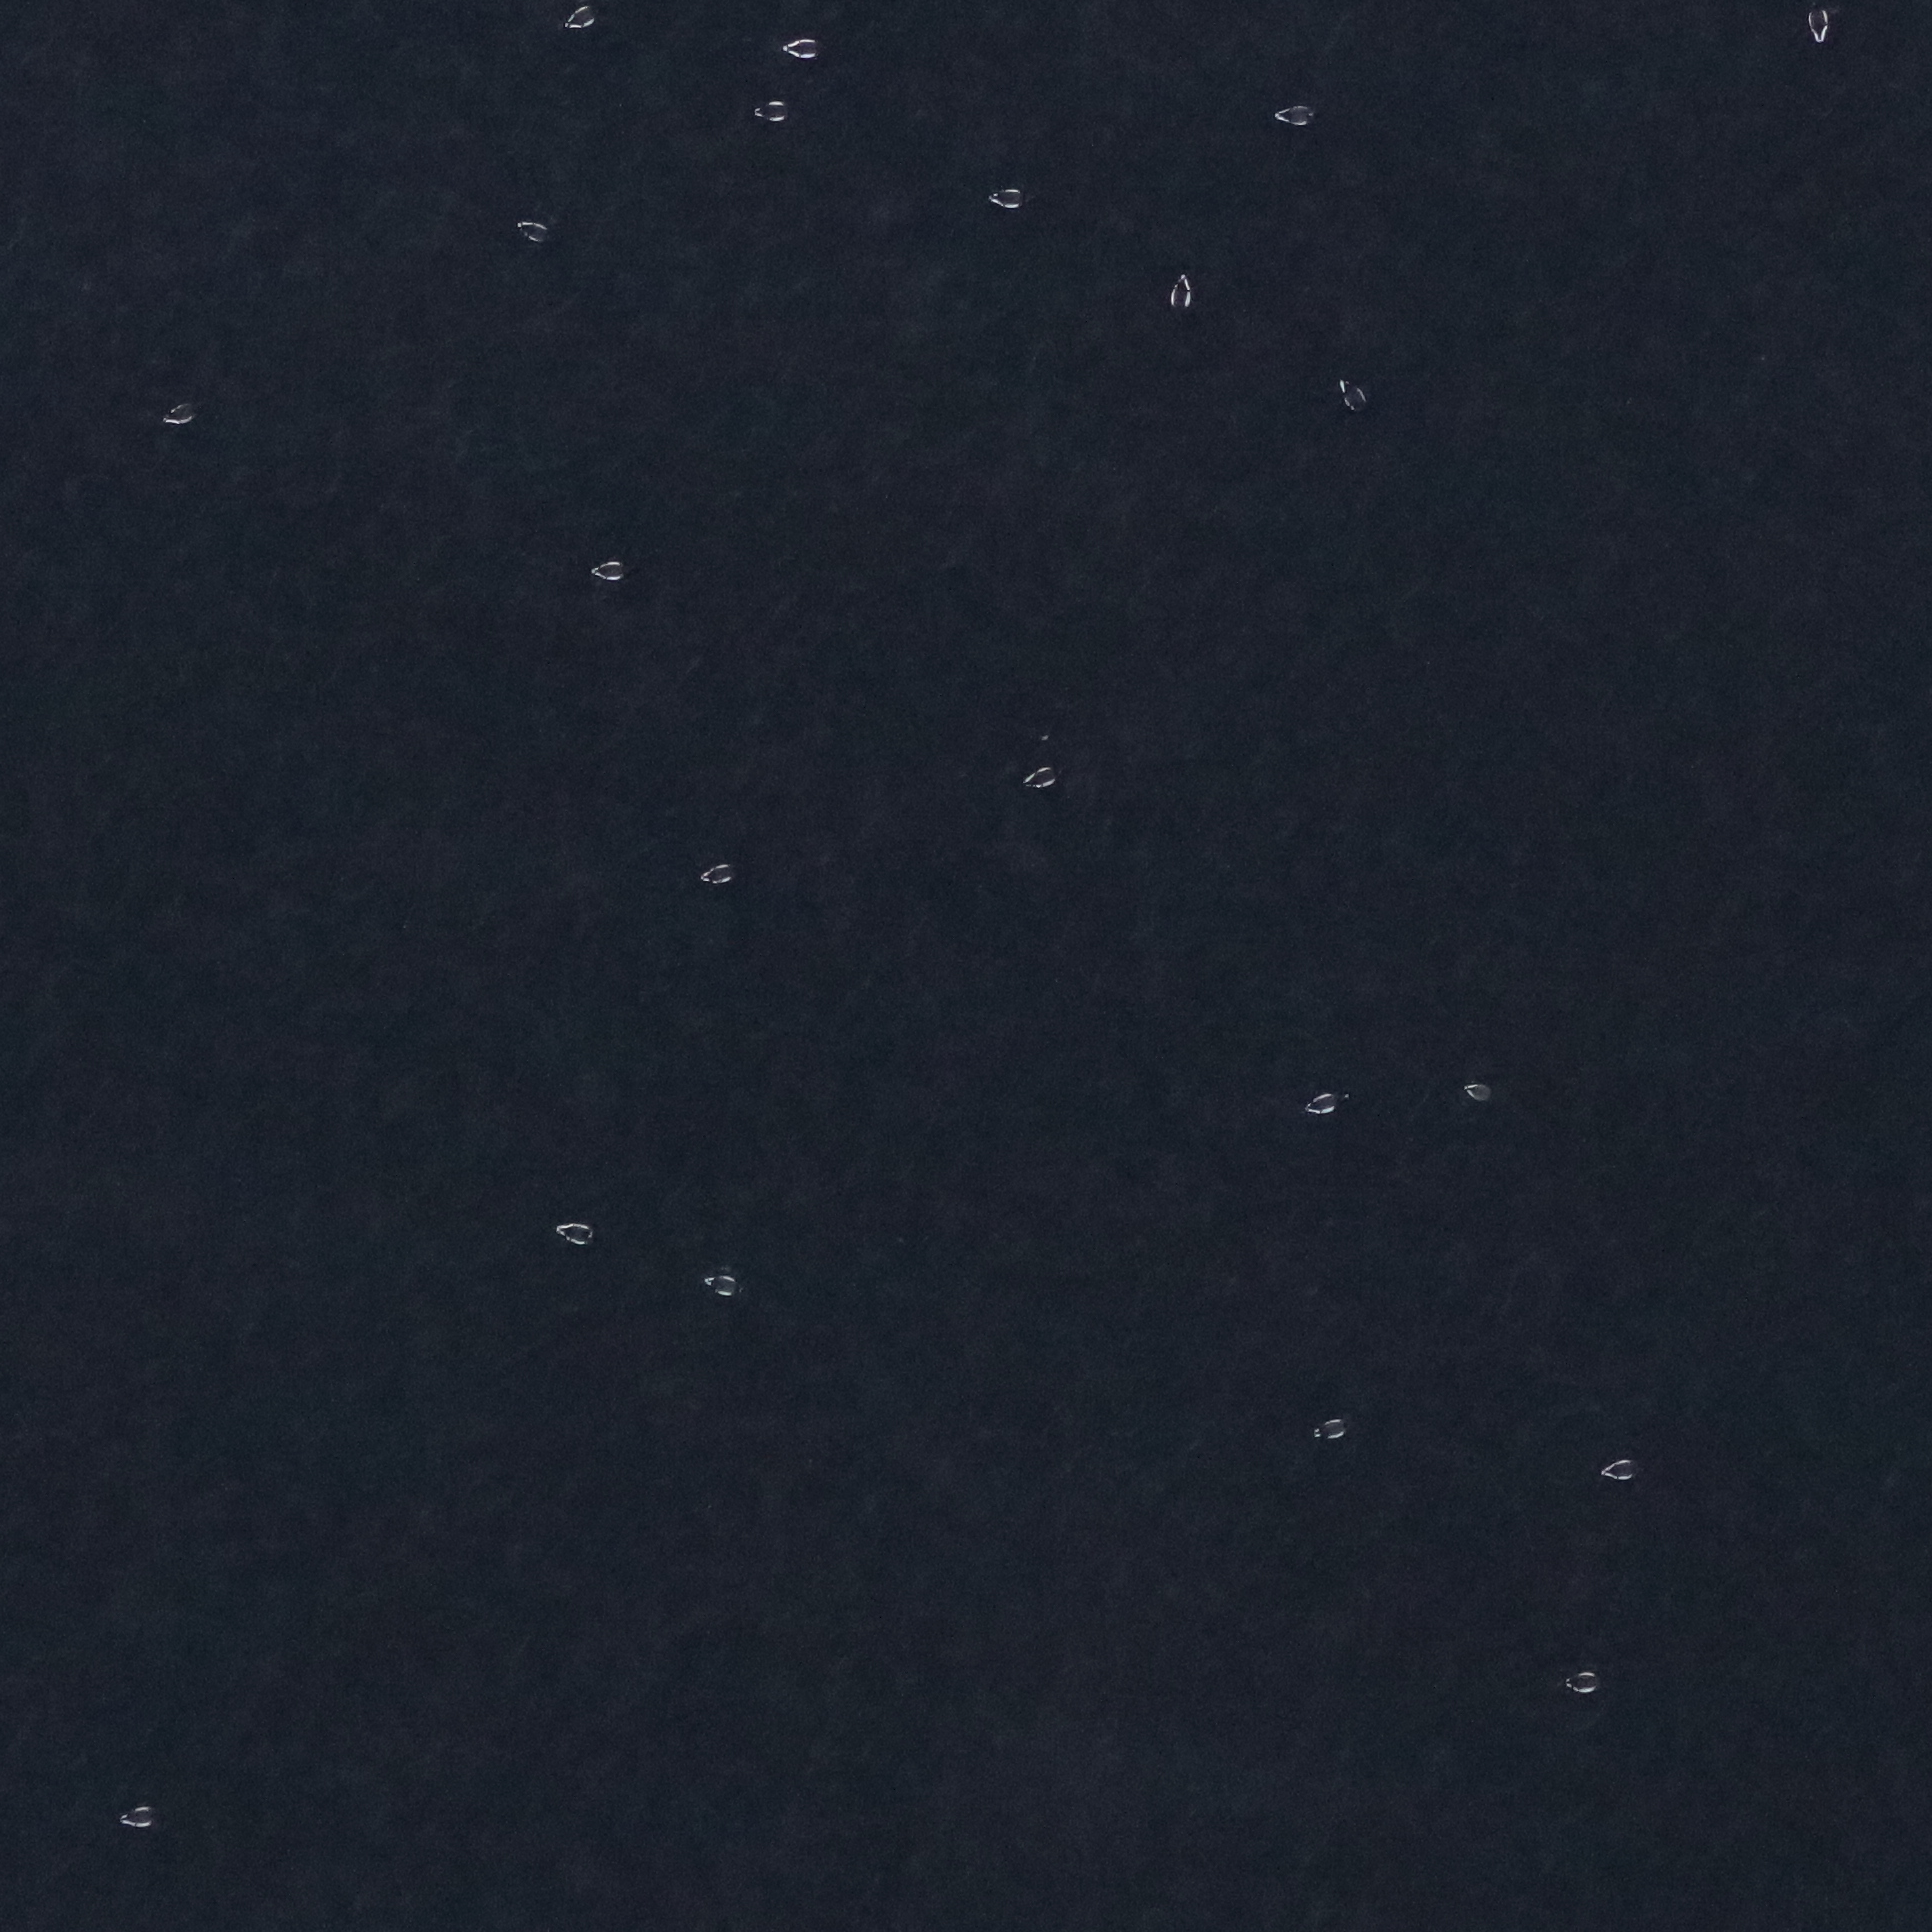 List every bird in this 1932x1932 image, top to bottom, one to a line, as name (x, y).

brant (582, 15)
brant (1817, 20)
brant (804, 48)
brant (774, 113)
brant (1296, 115)
brant (1009, 198)
brant (537, 234)
brant (1180, 294)
brant (1352, 398)
brant (181, 413)
brant (611, 570)
brant (1043, 776)
brant (720, 874)
brant (1478, 1093)
brant (1324, 1103)
brant (577, 1232)
brant (723, 1283)
brant (1331, 1429)
brant (1621, 1470)
brant (1582, 1680)
brant (140, 1816)